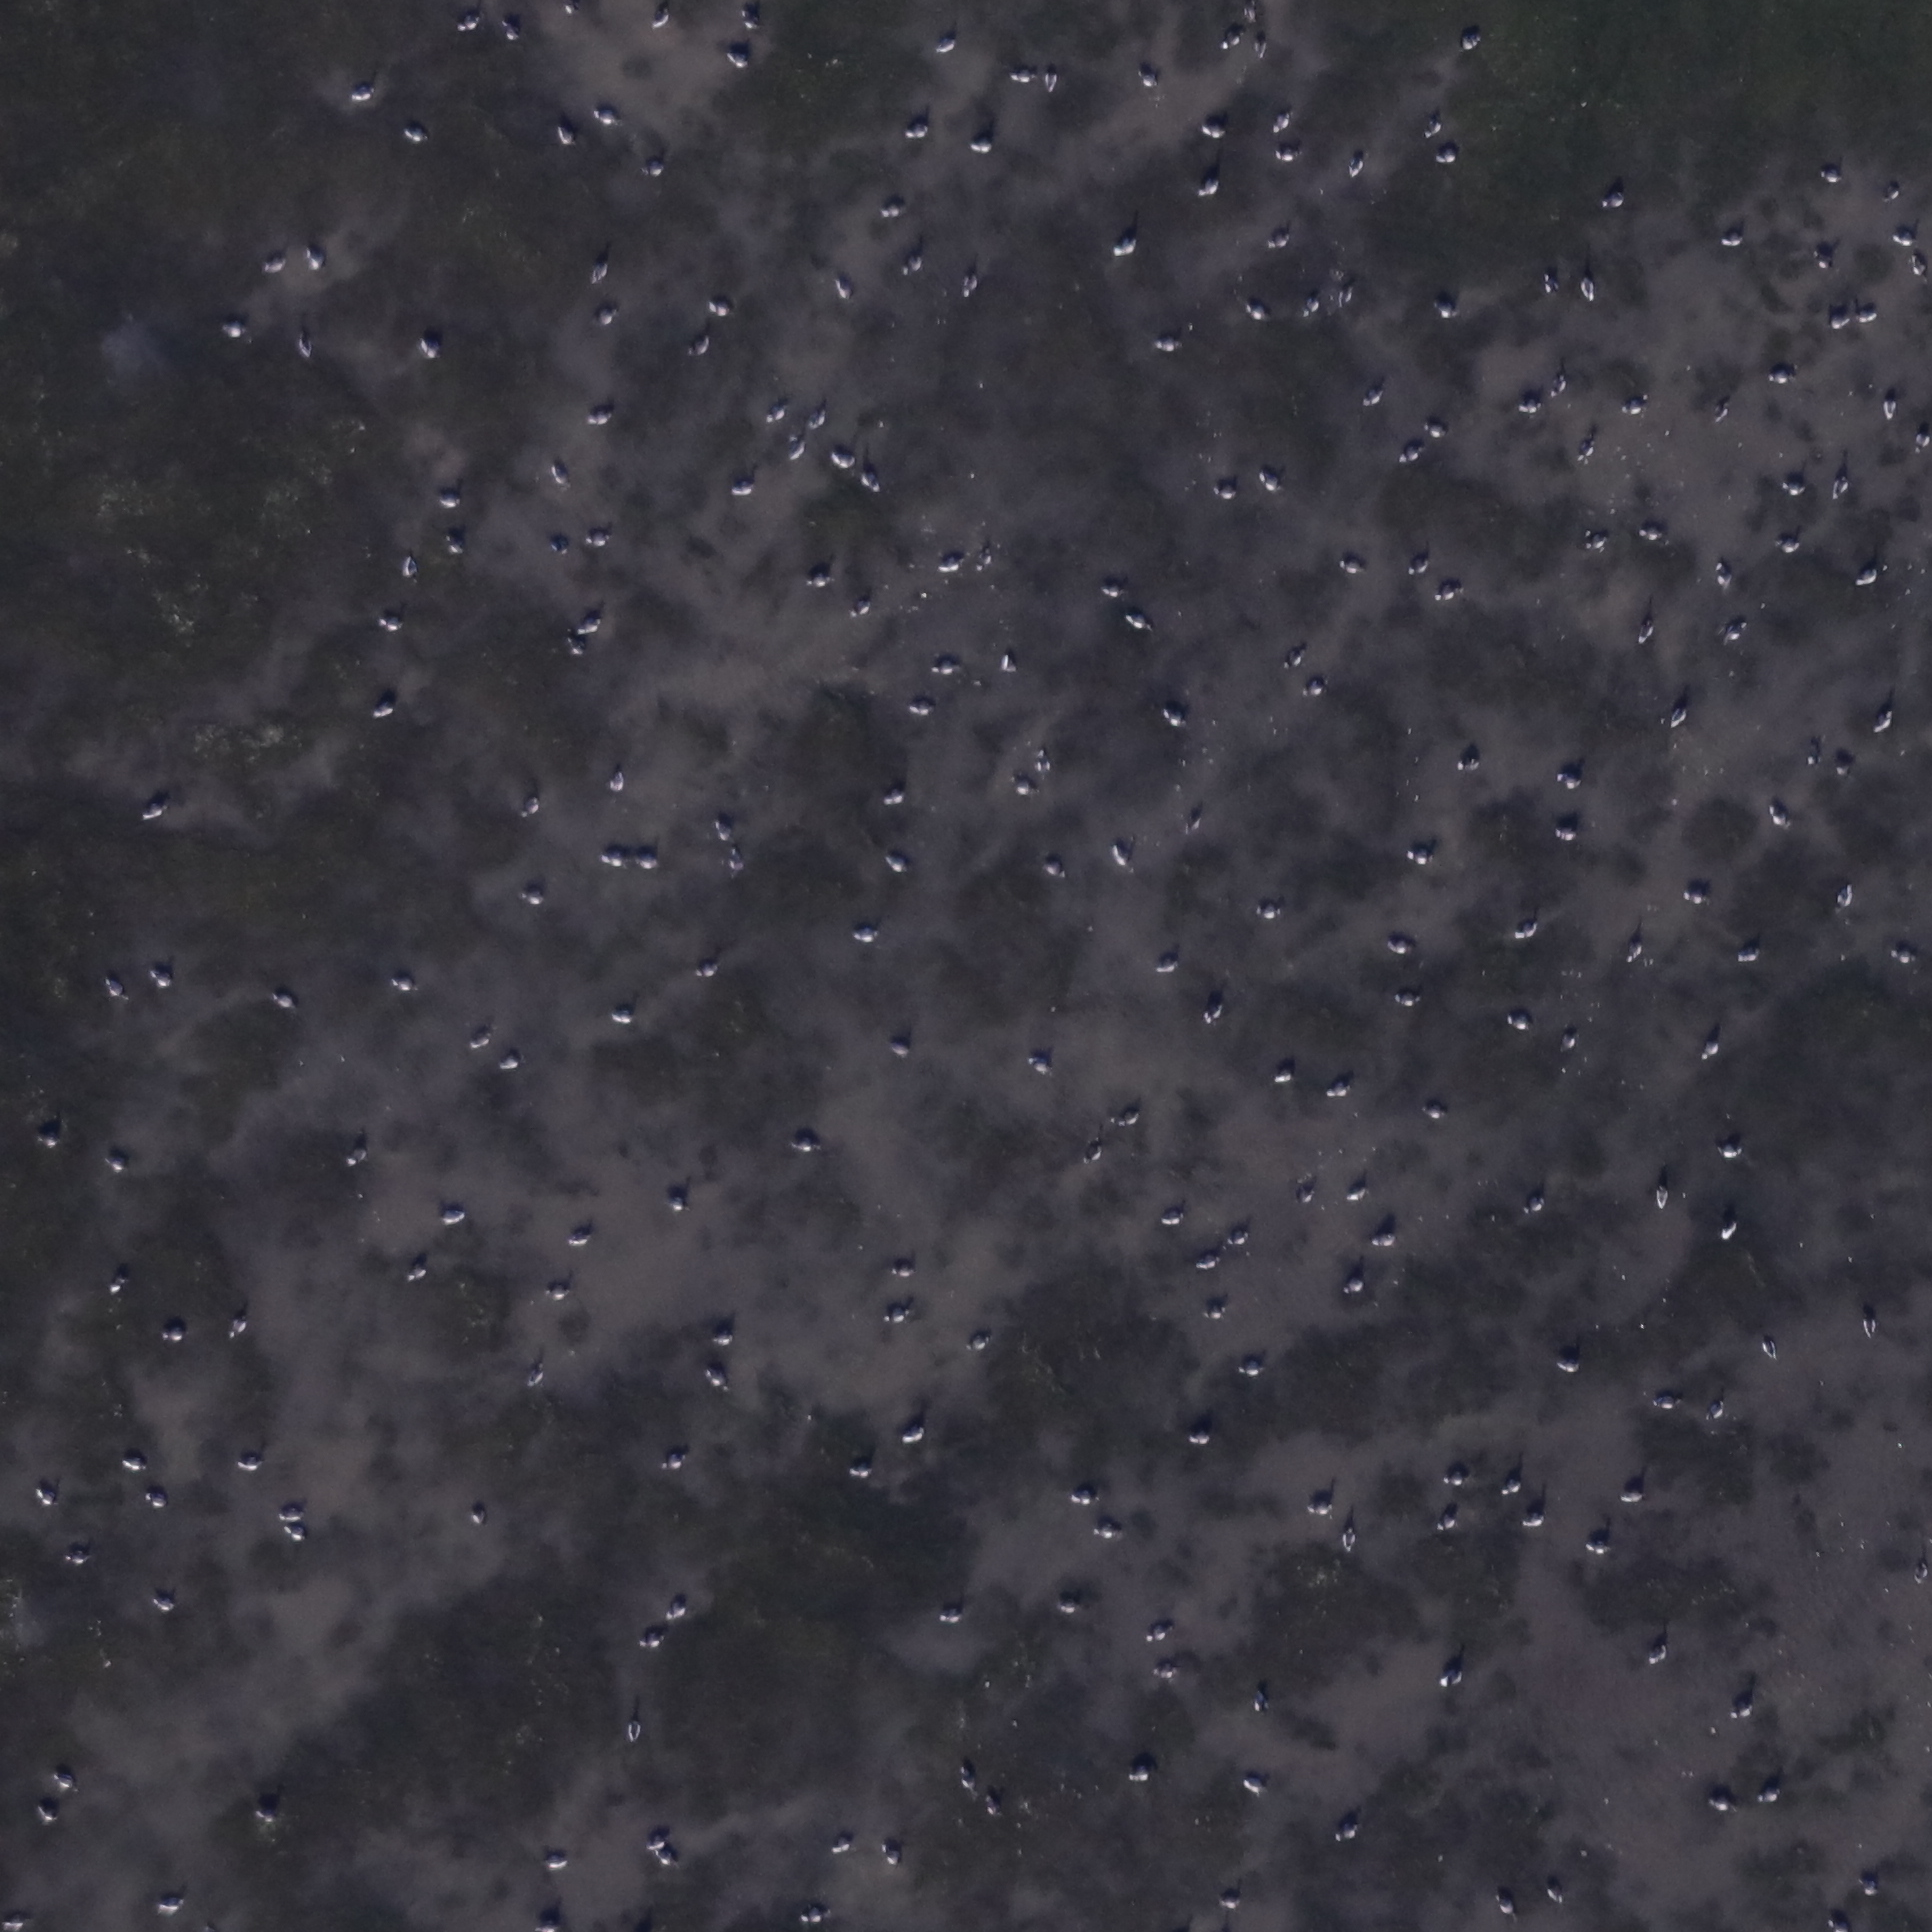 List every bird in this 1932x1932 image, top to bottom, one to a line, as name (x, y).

brant (1256, 4)
brant (575, 5)
brant (664, 5)
brant (475, 13)
brant (760, 13)
brant (1467, 31)
brant (519, 35)
brant (1232, 43)
brant (1264, 48)
brant (945, 52)
brant (739, 66)
brant (1028, 76)
brant (1156, 87)
brant (362, 89)
brant (1064, 91)
brant (610, 112)
brant (1283, 112)
brant (1420, 120)
brant (924, 129)
brant (559, 134)
brant (1214, 140)
brant (424, 141)
brant (1280, 151)
brant (983, 152)
brant (1832, 155)
brant (1451, 164)
brant (1357, 168)
brant (653, 172)
brant (1196, 182)
brant (1894, 190)
brant (1611, 199)
brant (895, 204)
brant (1900, 230)
brant (1741, 238)
brant (1282, 240)
brant (1133, 241)
brant (1828, 254)
brant (273, 261)
brant (328, 262)
brant (911, 263)
brant (1923, 263)
brant (610, 271)
brant (1552, 278)
brant (971, 279)
brant (1599, 283)
brant (846, 290)
brant (1352, 293)
brant (1456, 297)
brant (715, 299)
brant (1314, 307)
brant (1258, 309)
brant (602, 312)
brant (1839, 317)
brant (1878, 317)
brant (239, 325)
brant (306, 342)
brant (1165, 345)
brant (428, 350)
brant (699, 350)
brant (1783, 370)
brant (1562, 390)
brant (1379, 391)
brant (1638, 398)
brant (1899, 402)
brant (779, 408)
brant (1530, 410)
brant (831, 413)
brant (1721, 413)
brant (604, 422)
brant (1447, 432)
brant (1924, 441)
brant (796, 447)
brant (1589, 452)
brant (845, 461)
brant (1409, 461)
brant (569, 472)
brant (1793, 485)
brant (875, 489)
brant (1231, 490)
brant (743, 492)
brant (1260, 493)
brant (1834, 495)
brant (460, 496)
brant (564, 537)
brant (611, 537)
brant (1656, 538)
brant (1793, 548)
brant (463, 550)
brant (1583, 556)
brant (994, 559)
brant (414, 563)
brant (1421, 565)
brant (960, 568)
brant (1350, 572)
brant (1721, 579)
brant (813, 581)
brant (1875, 585)
brant (1114, 588)
brant (1450, 603)
brant (866, 613)
brant (591, 619)
brant (392, 630)
brant (1143, 632)
brant (1740, 632)
brant (1659, 635)
brant (571, 650)
brant (1294, 657)
brant (947, 659)
brant (1022, 666)
brant (1311, 693)
brant (921, 707)
brant (379, 711)
brant (1672, 716)
brant (1891, 719)
brant (1184, 720)
brant (1049, 748)
brant (1812, 749)
brant (1476, 761)
brant (1576, 761)
brant (1845, 764)
brant (1028, 783)
brant (623, 787)
brant (902, 794)
brant (530, 808)
brant (163, 812)
brant (1775, 813)
brant (1581, 814)
brant (721, 822)
brant (1198, 823)
brant (1418, 848)
brant (610, 853)
brant (747, 858)
brant (1123, 859)
brant (659, 866)
brant (1050, 866)
brant (899, 870)
brant (1705, 881)
brant (1855, 901)
brant (547, 906)
brant (1260, 921)
brant (1526, 932)
brant (866, 934)
brant (1411, 944)
brant (1919, 955)
brant (720, 960)
brant (1759, 960)
brant (1632, 961)
brant (1166, 966)
brant (172, 978)
brant (115, 992)
brant (419, 993)
brant (285, 1000)
brant (627, 1006)
brant (1211, 1011)
brant (1409, 1013)
brant (1519, 1023)
brant (475, 1032)
brant (1712, 1037)
brant (900, 1046)
brant (1566, 1046)
brant (1278, 1062)
brant (1047, 1066)
brant (1345, 1076)
brant (517, 1079)
brant (1445, 1106)
brant (1130, 1113)
brant (53, 1120)
brant (1096, 1144)
brant (364, 1146)
brant (813, 1146)
brant (1730, 1152)
brant (133, 1165)
brant (691, 1192)
brant (1539, 1192)
brant (1665, 1192)
brant (1354, 1195)
brant (1309, 1200)
brant (458, 1209)
brant (1176, 1215)
brant (1740, 1227)
brant (589, 1231)
brant (1243, 1235)
brant (1384, 1237)
brant (1202, 1260)
brant (898, 1264)
brant (422, 1267)
brant (561, 1285)
brant (1356, 1289)
brant (129, 1297)
brant (1219, 1302)
brant (241, 1325)
brant (1864, 1327)
brant (899, 1330)
brant (718, 1331)
brant (173, 1343)
brant (1770, 1347)
brant (975, 1351)
brant (1566, 1362)
brant (543, 1374)
brant (1259, 1375)
brant (724, 1378)
brant (1672, 1388)
brant (1716, 1407)
brant (912, 1429)
brant (1193, 1440)
brant (245, 1463)
brant (676, 1463)
brant (138, 1464)
brant (856, 1471)
brant (1458, 1477)
brant (1630, 1490)
brant (1509, 1491)
brant (50, 1495)
brant (1083, 1499)
brant (159, 1506)
brant (290, 1507)
brant (1327, 1511)
brant (482, 1513)
brant (1532, 1525)
brant (1447, 1527)
brant (297, 1535)
brant (1122, 1539)
brant (1345, 1544)
brant (1596, 1556)
brant (75, 1557)
brant (1923, 1567)
brant (680, 1602)
brant (1059, 1602)
brant (169, 1605)
brant (940, 1619)
brant (1160, 1631)
brant (651, 1638)
brant (1654, 1660)
brant (1169, 1672)
brant (1452, 1682)
brant (1263, 1700)
brant (1744, 1704)
brant (638, 1745)
brant (1151, 1761)
brant (974, 1775)
brant (72, 1776)
brant (1254, 1787)
brant (1767, 1792)
brant (1004, 1809)
brant (1705, 1813)
brant (272, 1815)
brant (48, 1816)
brant (1349, 1828)
brant (845, 1840)
brant (644, 1842)
brant (570, 1851)
brant (903, 1859)
brant (677, 1862)
brant (1879, 1888)
brant (1565, 1900)
brant (172, 1903)
brant (1231, 1903)
brant (1512, 1912)
brant (19, 1917)
brant (818, 1923)
brant (1848, 1928)